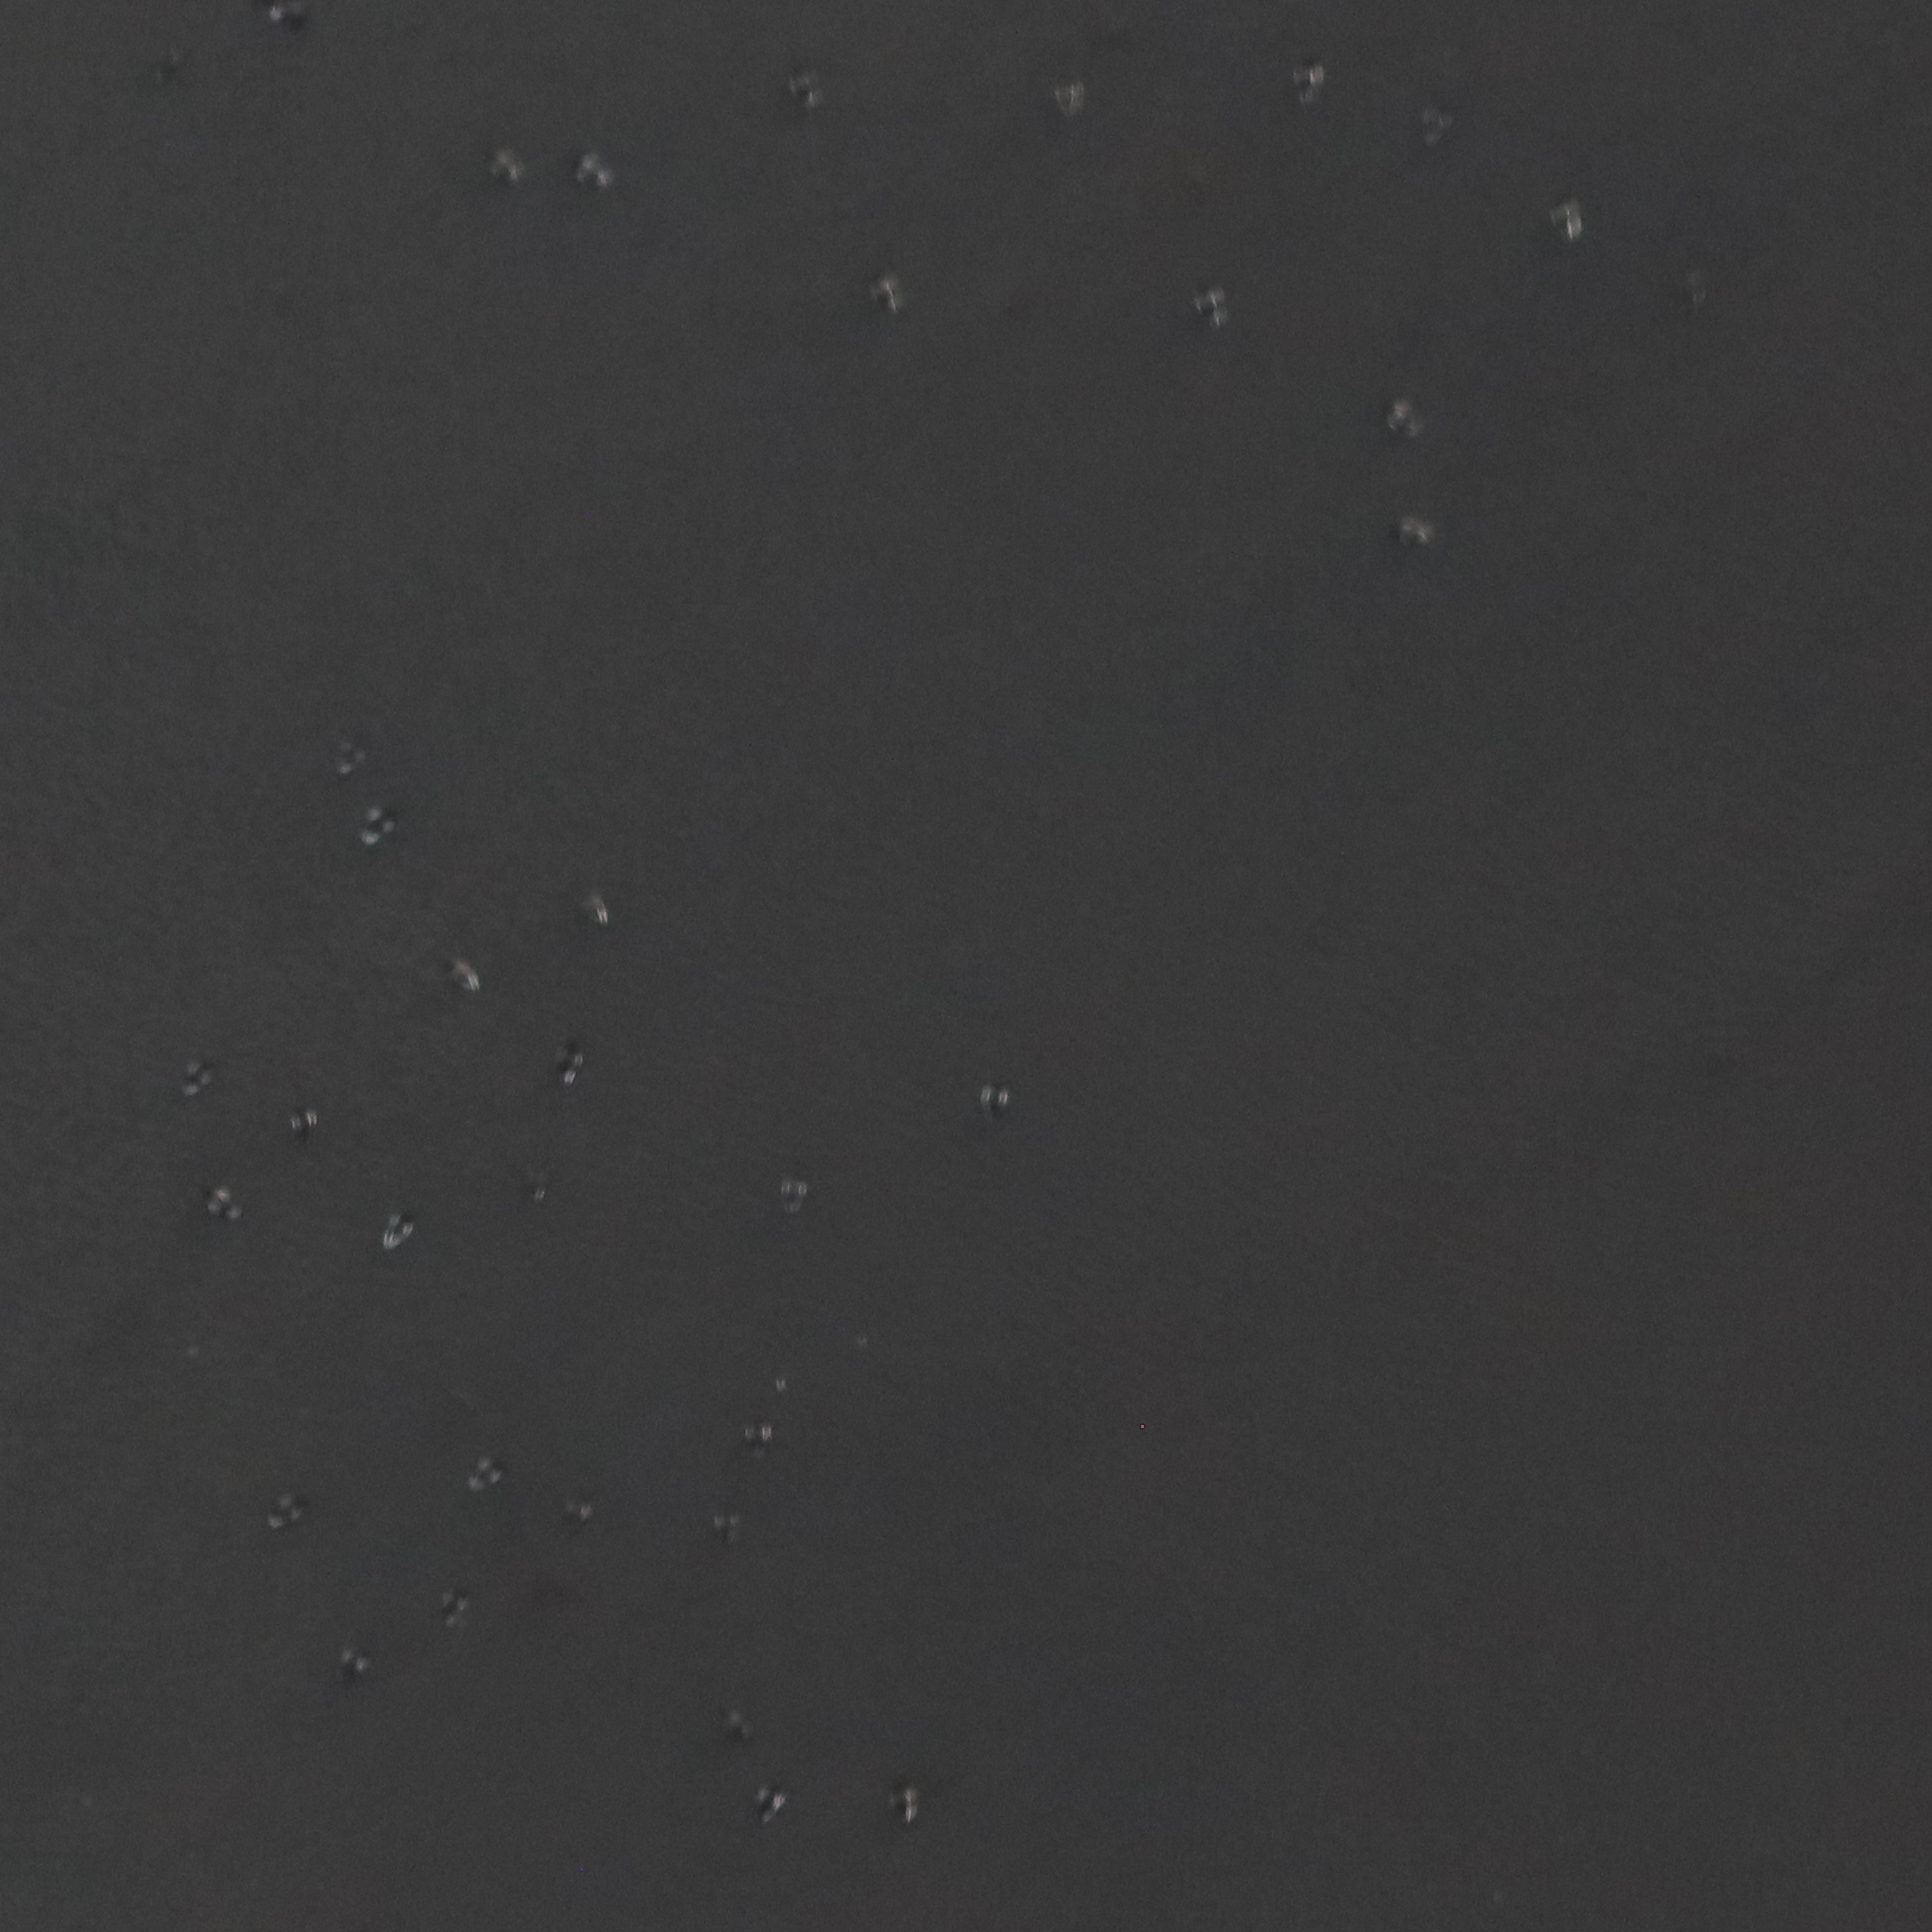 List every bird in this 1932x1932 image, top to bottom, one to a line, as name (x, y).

brant (280, 4)
brant (170, 63)
brant (1306, 82)
brant (802, 85)
brant (1067, 92)
brant (1431, 116)
brant (501, 166)
brant (592, 173)
brant (1567, 221)
brant (878, 289)
brant (1201, 299)
brant (1397, 417)
brant (1410, 530)
brant (346, 752)
brant (378, 824)
brant (597, 905)
brant (461, 978)
brant (567, 1051)
brant (196, 1072)
brant (995, 1097)
brant (300, 1124)
brant (540, 1181)
brant (791, 1192)
brant (219, 1203)
brant (397, 1227)
brant (759, 1438)
brant (487, 1472)
brant (281, 1507)
brant (583, 1511)
brant (725, 1522)
brant (453, 1604)
brant (350, 1664)
brant (736, 1724)
brant (765, 1801)
brant (909, 1801)